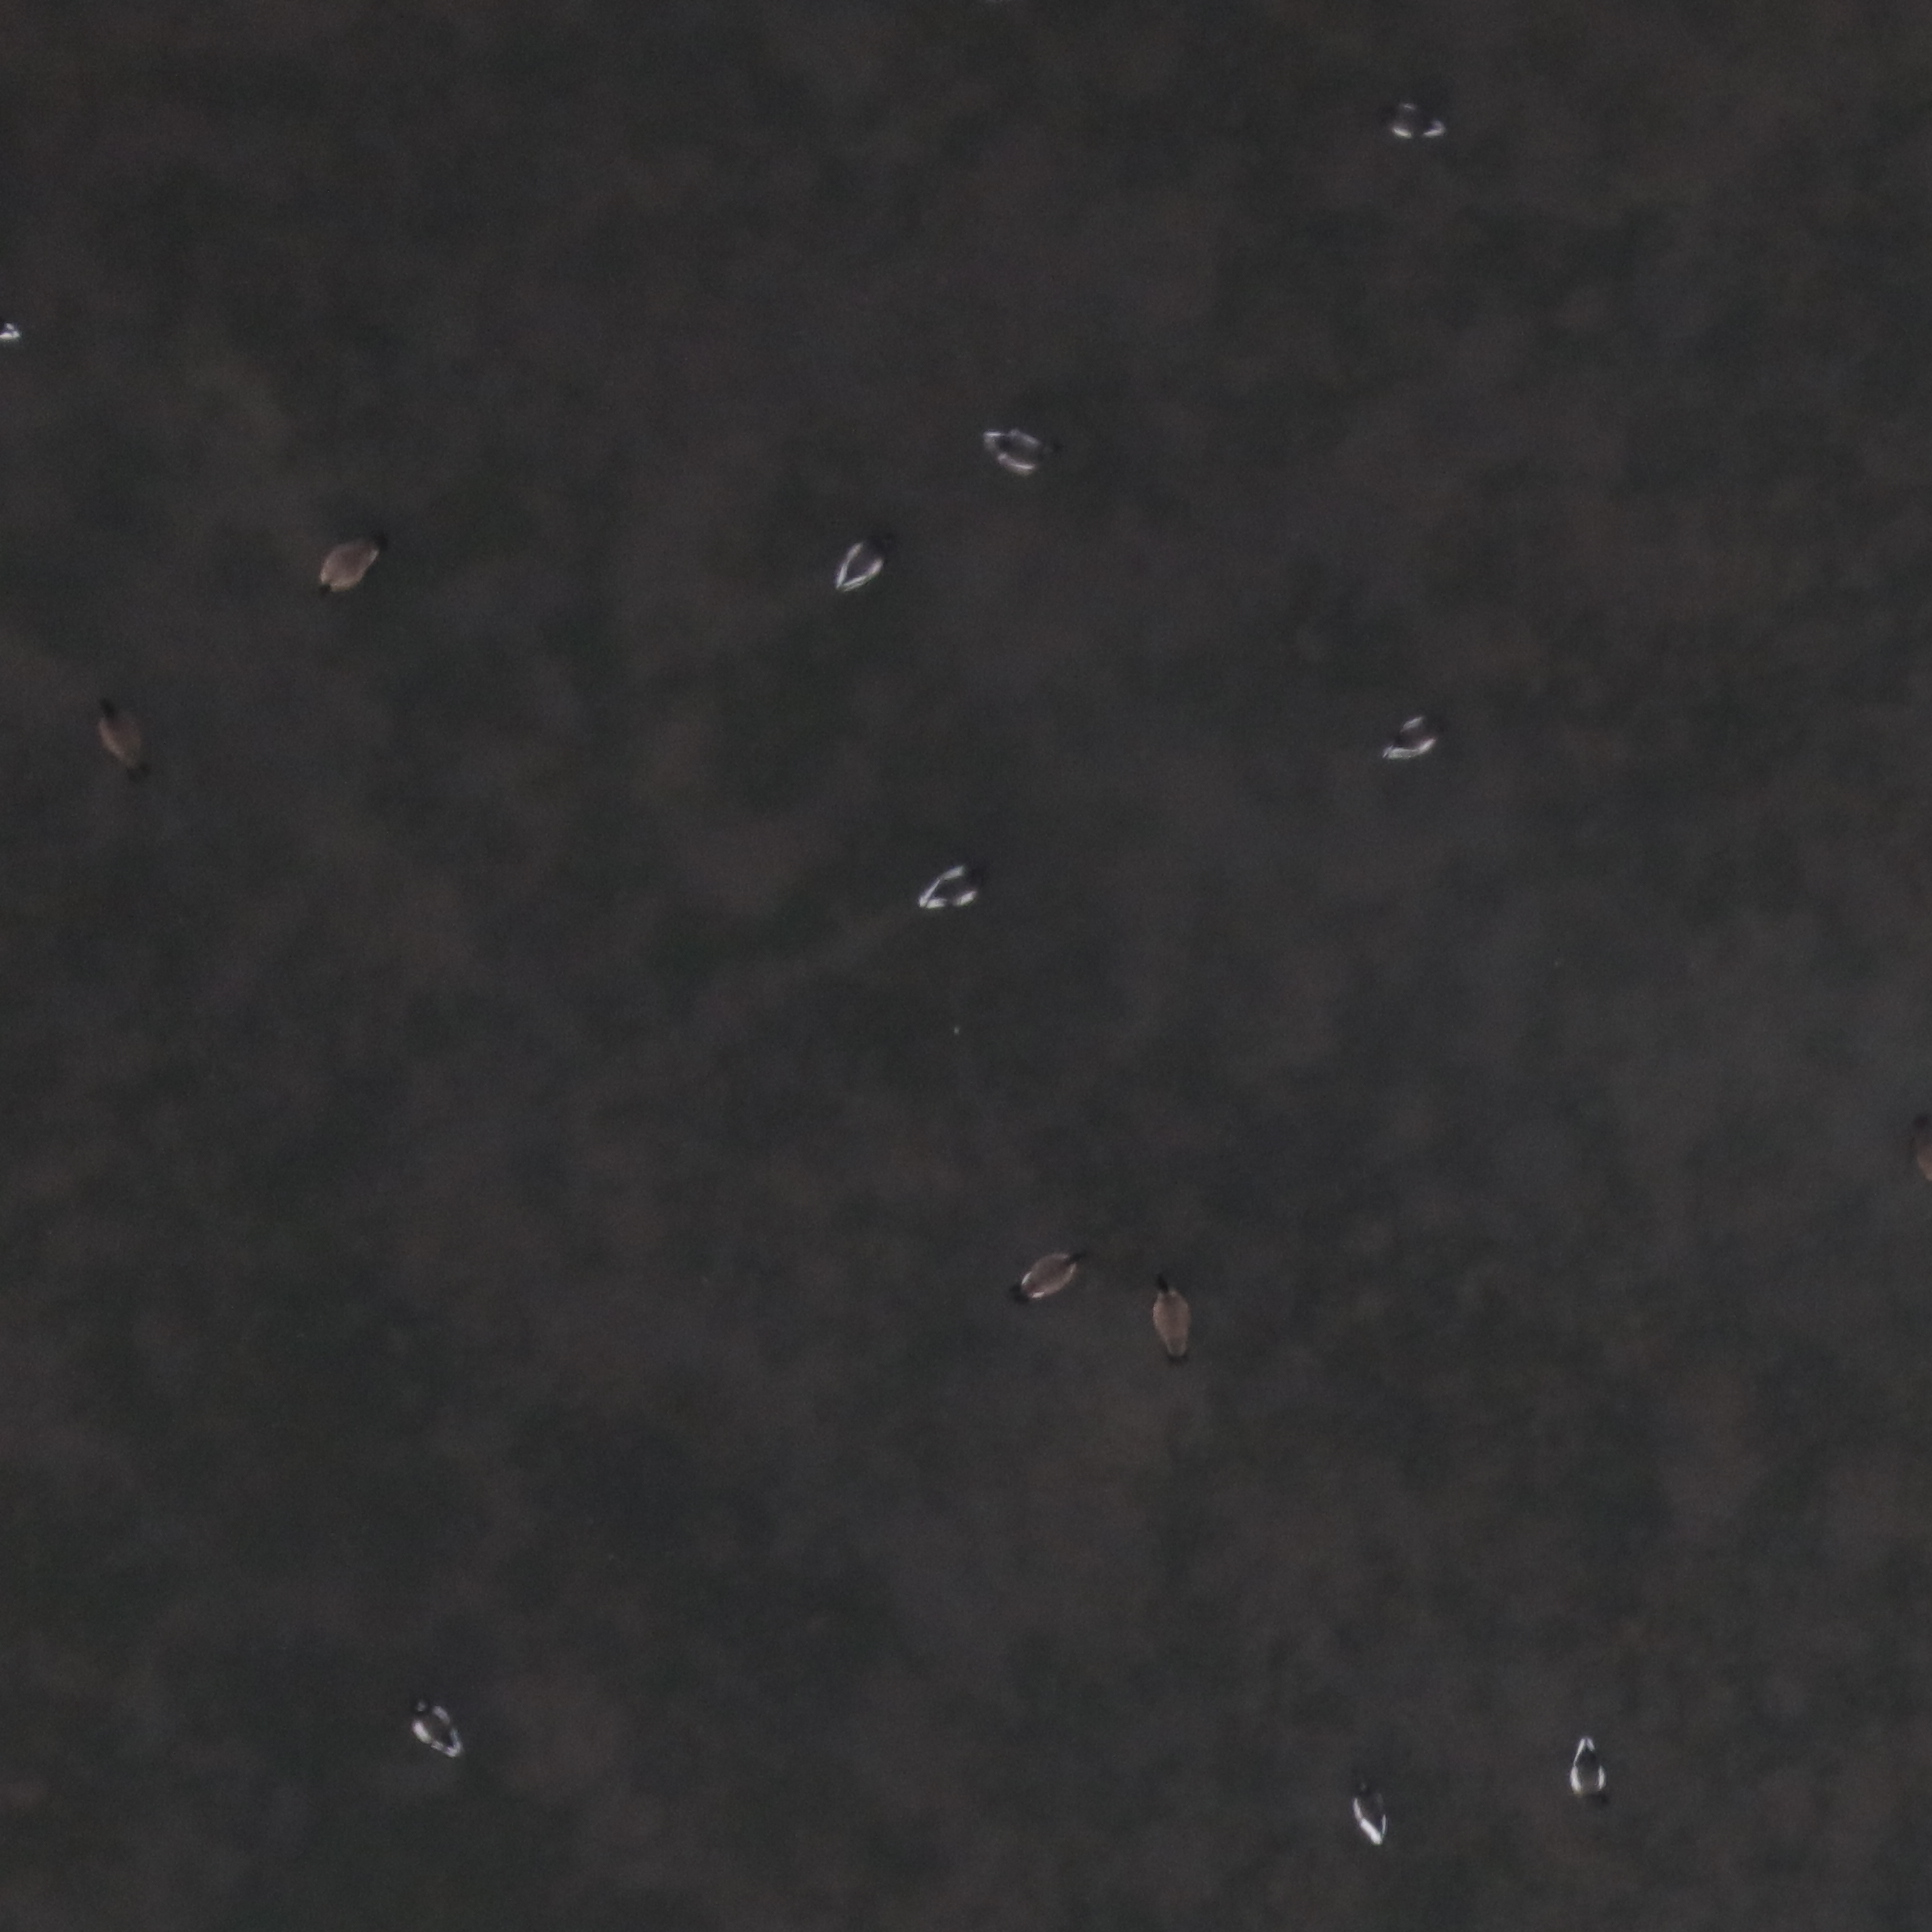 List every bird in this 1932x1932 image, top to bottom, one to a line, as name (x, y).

brant (1413, 121)
brant (1019, 450)
Canada goose (348, 565)
brant (862, 565)
Canada goose (119, 738)
brant (1414, 738)
brant (954, 887)
Canada goose (1049, 1275)
Canada goose (1172, 1320)
brant (434, 1728)
brant (1588, 1772)
brant (1369, 1815)